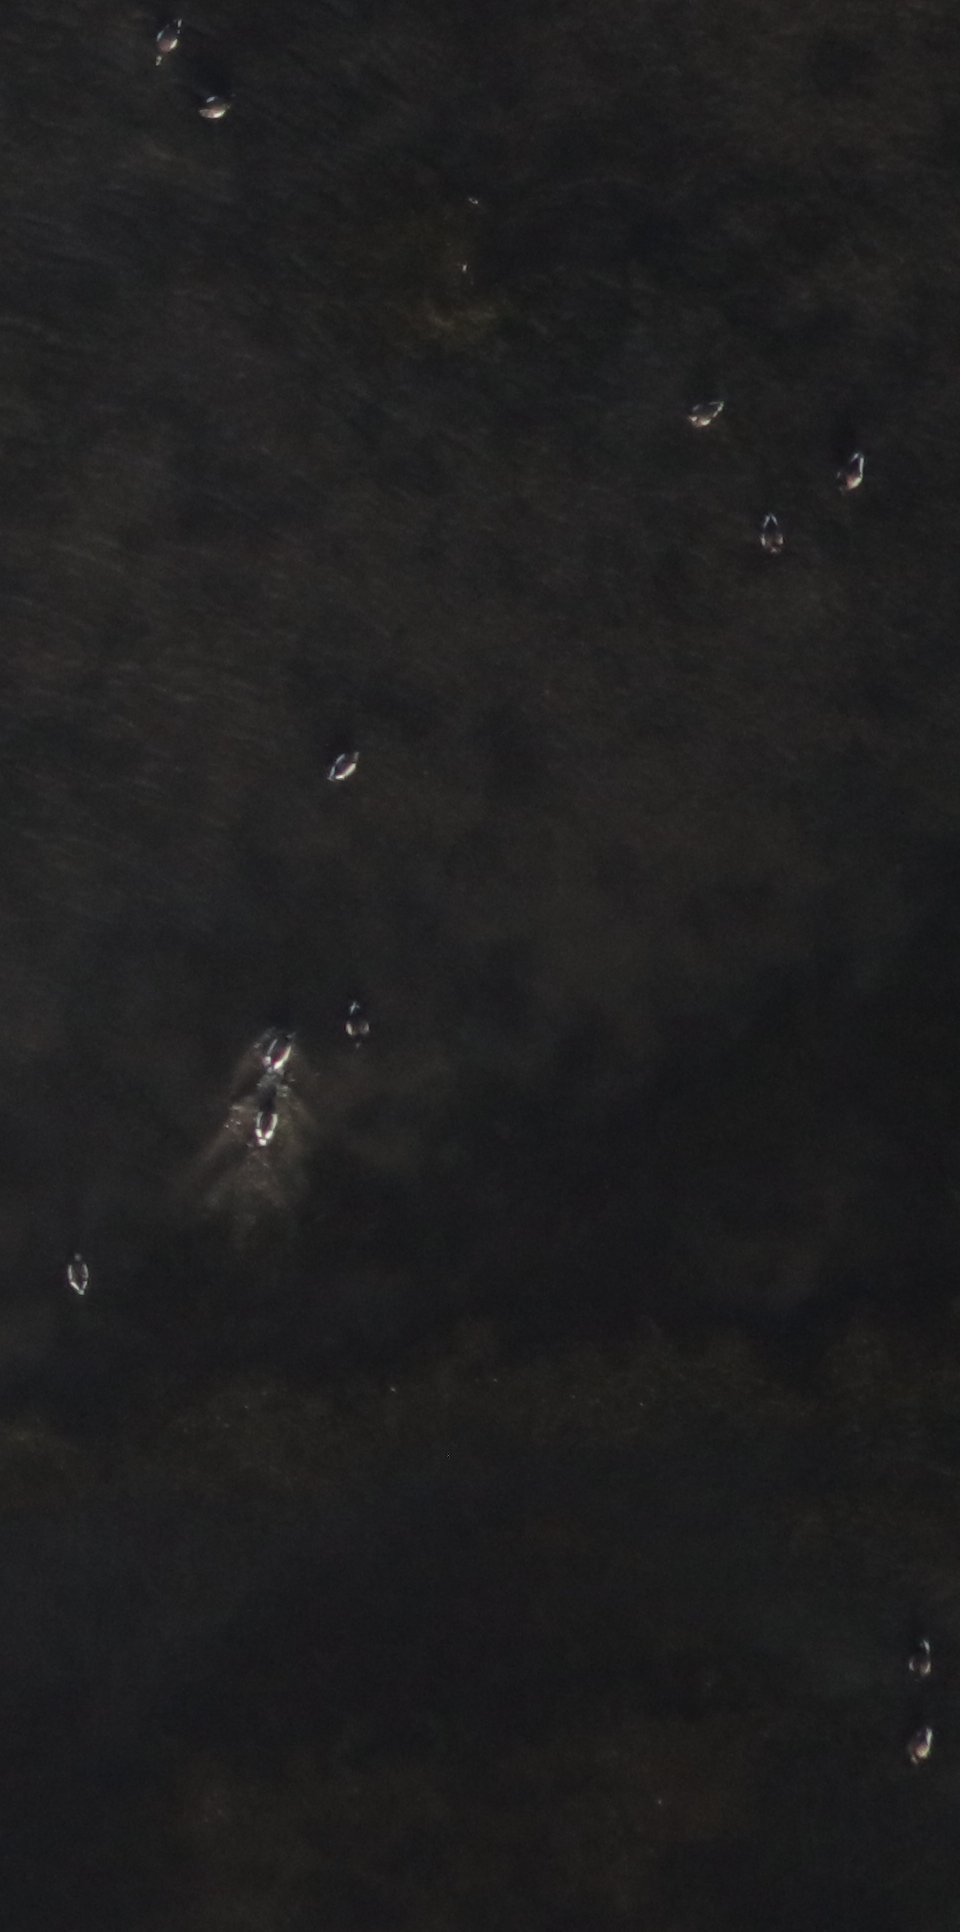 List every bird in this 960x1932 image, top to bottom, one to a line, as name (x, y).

brant (167, 41)
brant (215, 105)
brant (706, 412)
brant (850, 474)
brant (770, 534)
brant (344, 765)
brant (356, 1025)
brant (285, 1049)
brant (262, 1121)
brant (79, 1273)
brant (917, 1657)
brant (921, 1747)